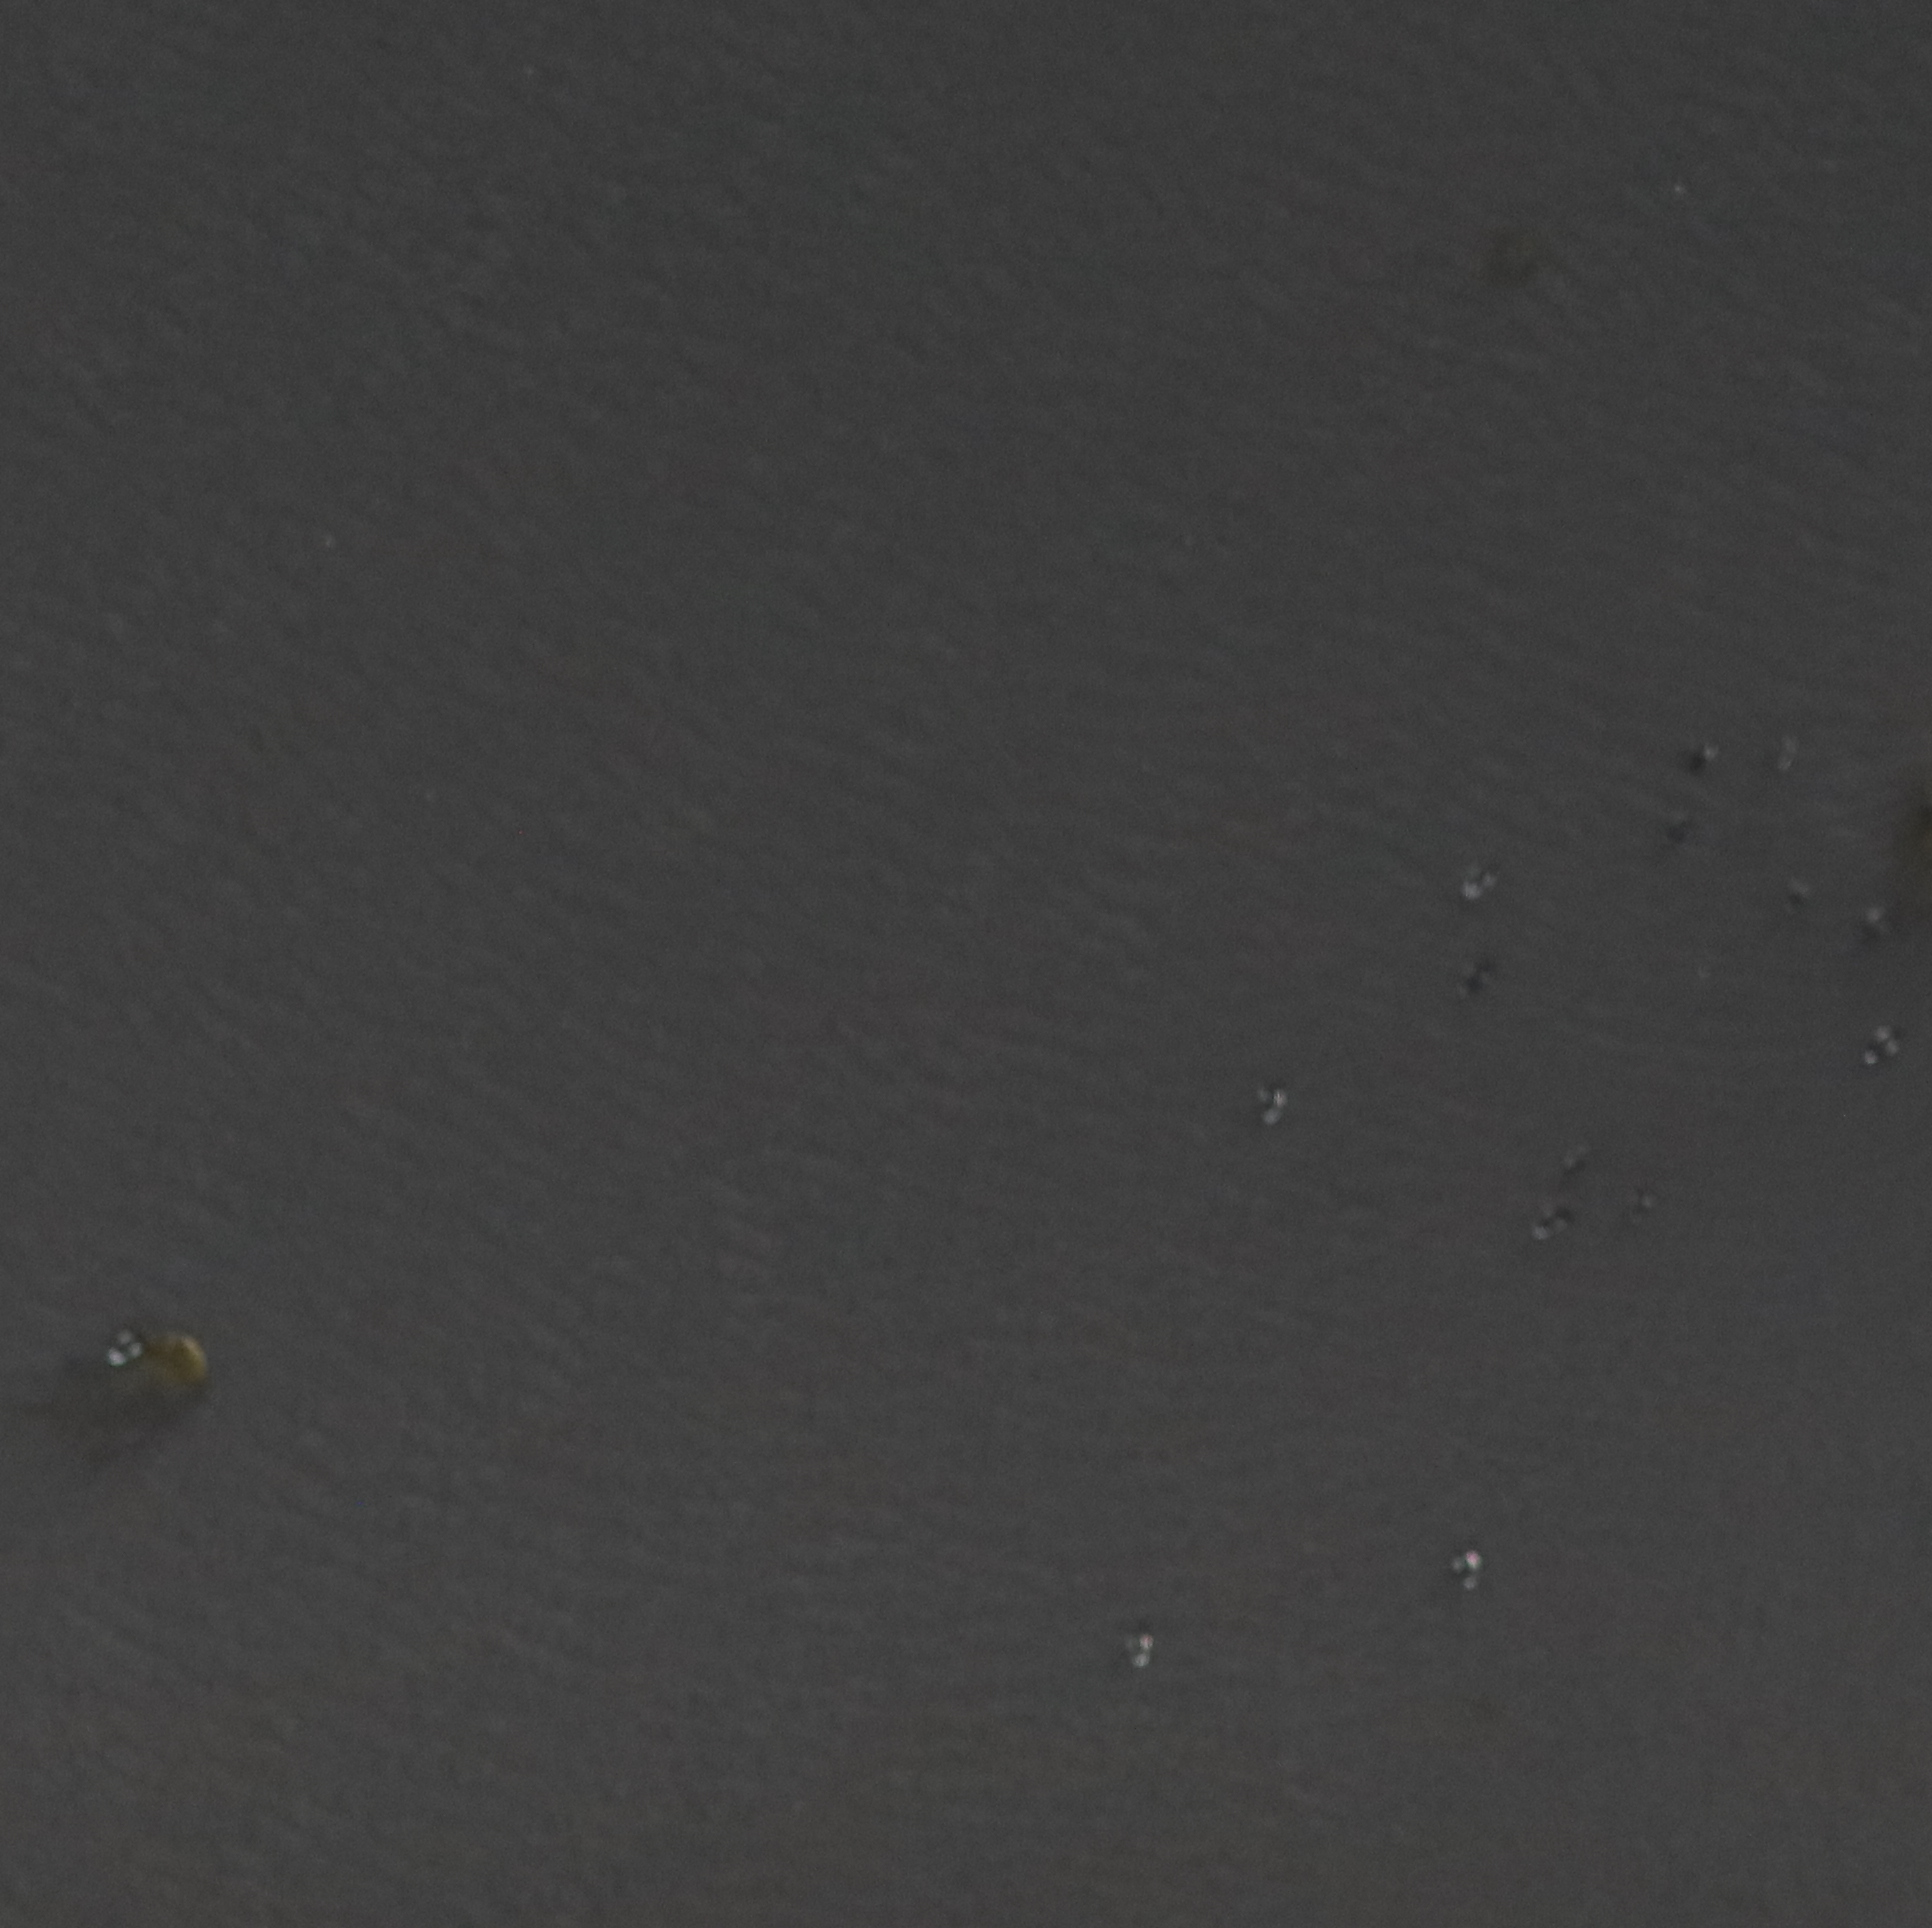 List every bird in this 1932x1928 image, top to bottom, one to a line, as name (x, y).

brant (1707, 750)
brant (1788, 751)
brant (1683, 827)
brant (1481, 879)
brant (1797, 899)
brant (1877, 924)
brant (1474, 981)
brant (1874, 1037)
brant (1272, 1102)
brant (1578, 1149)
brant (1643, 1206)
brant (1555, 1223)
brant (131, 1351)
brant (1467, 1568)
brant (1136, 1642)